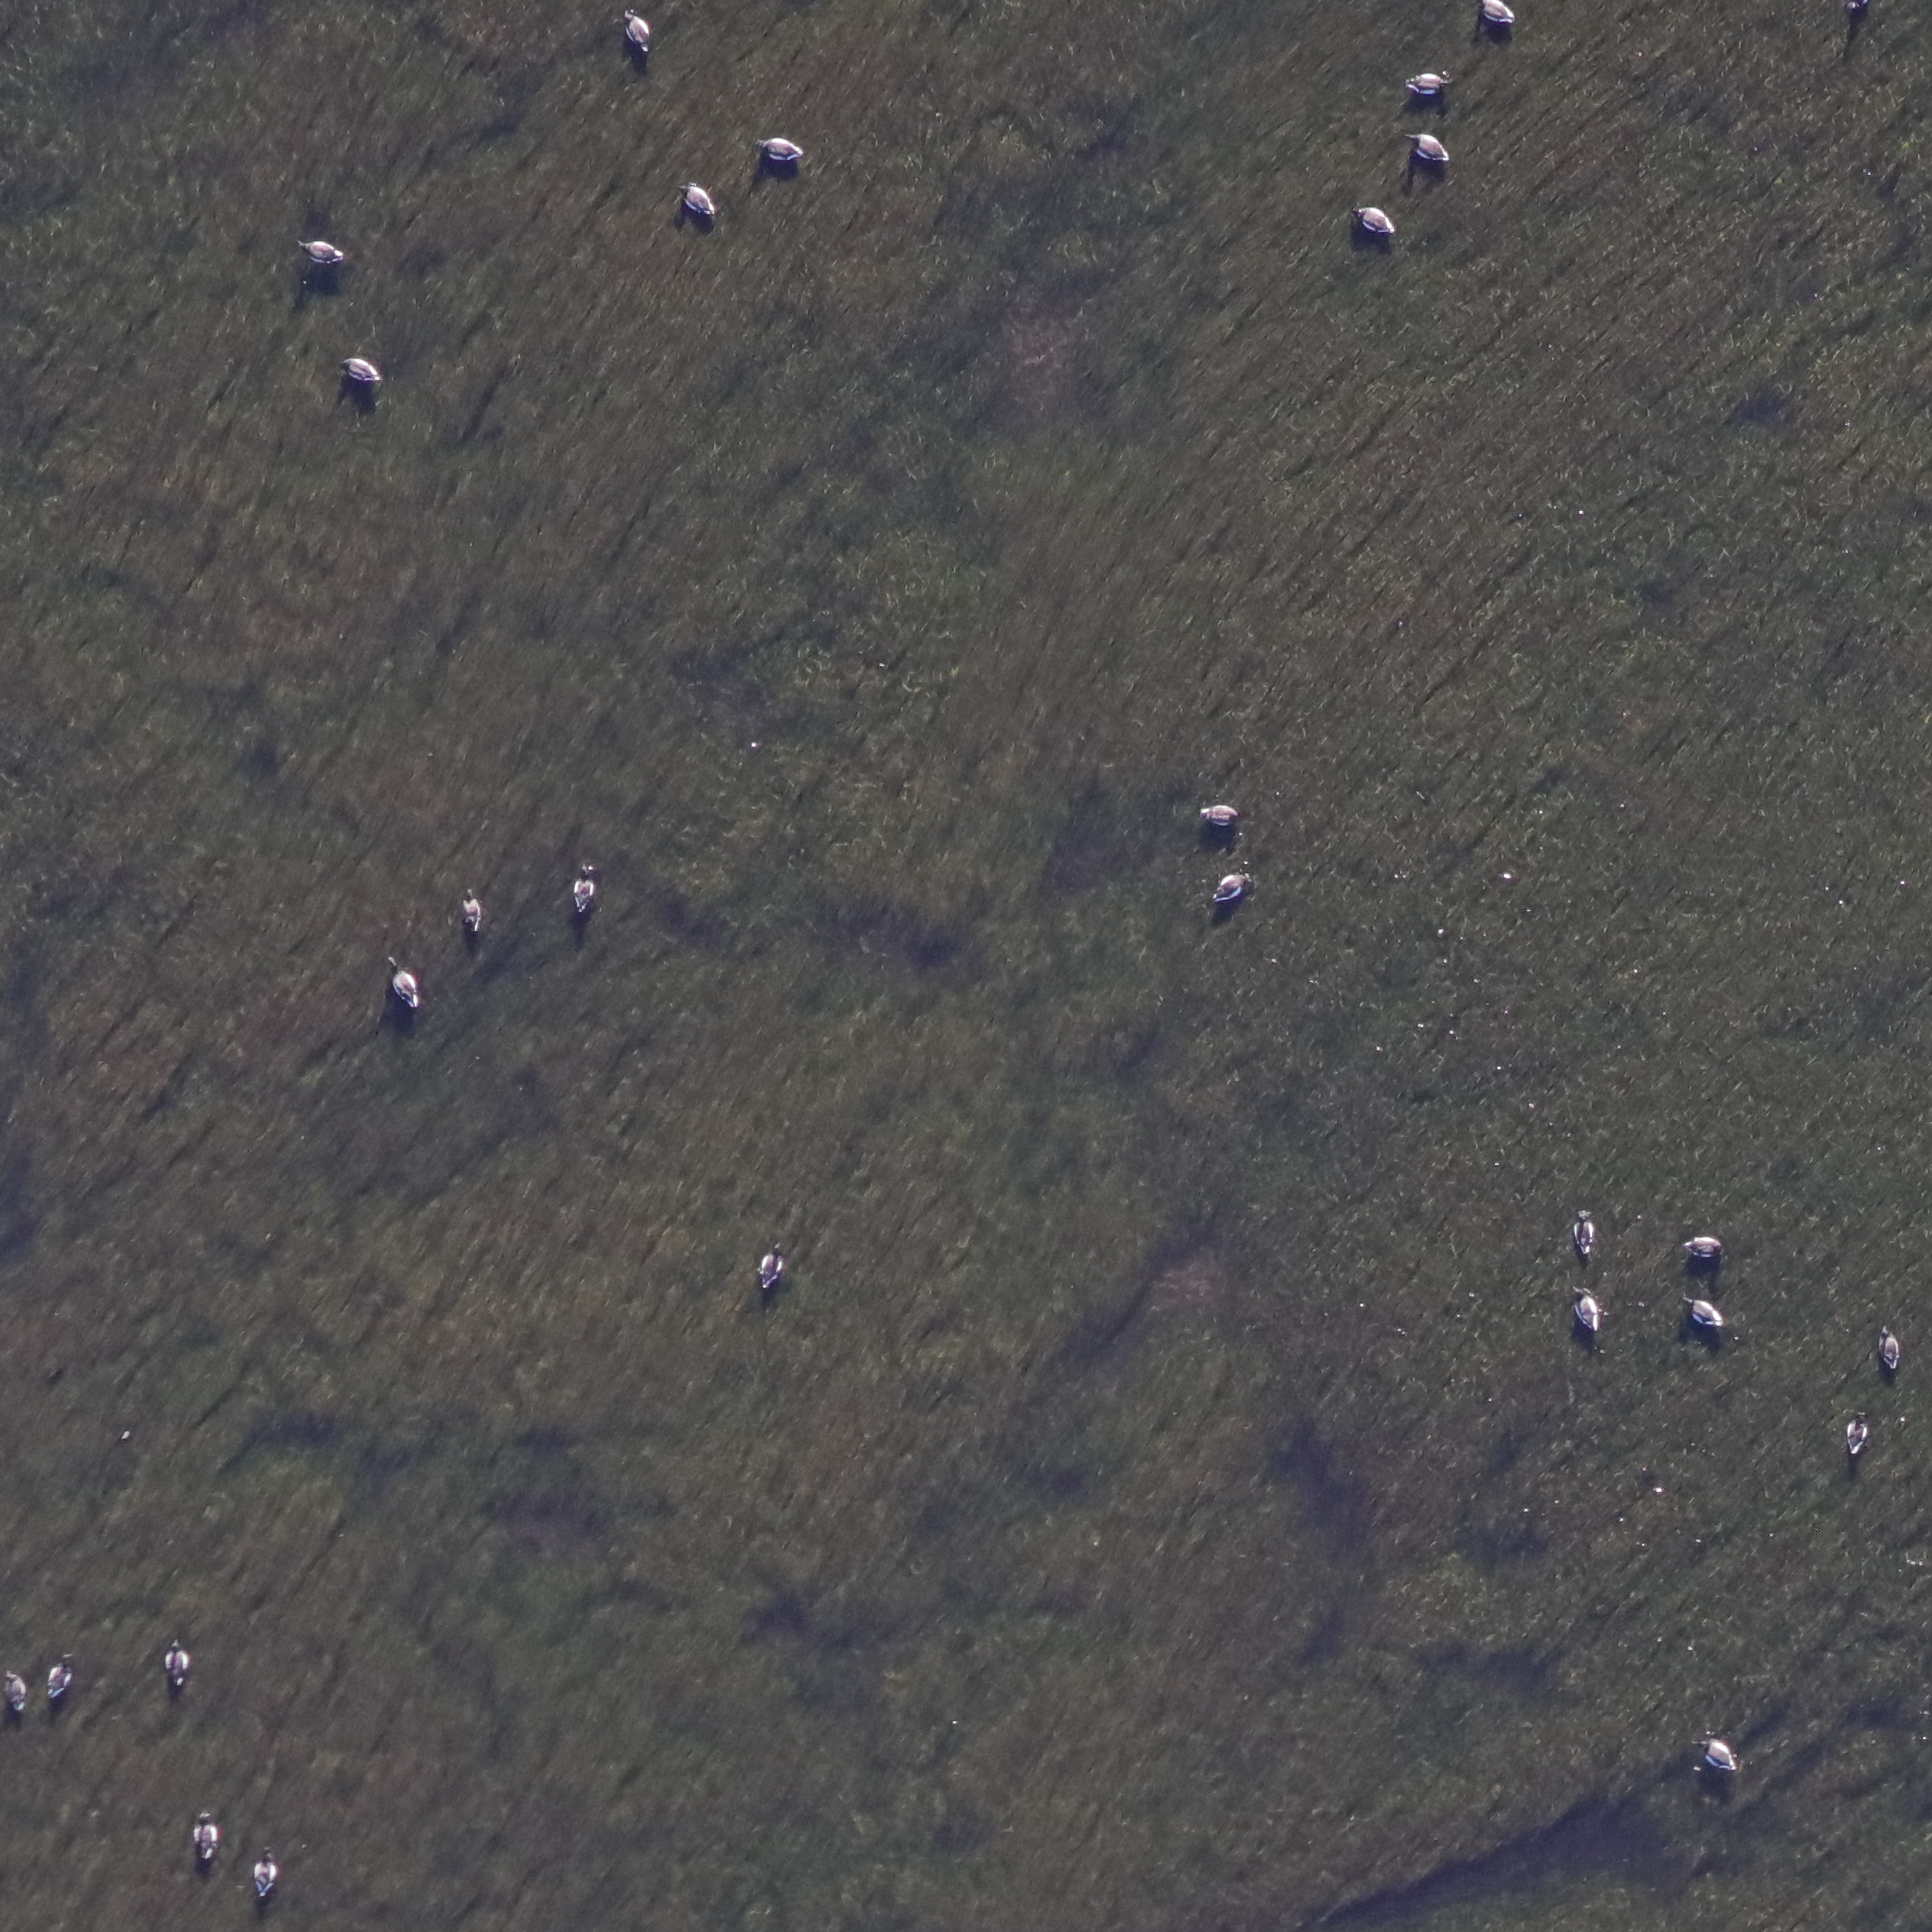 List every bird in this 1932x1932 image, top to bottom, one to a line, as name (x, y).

brant (1492, 10)
brant (637, 30)
brant (1428, 84)
brant (780, 149)
brant (1433, 150)
brant (697, 199)
brant (1375, 219)
brant (319, 252)
brant (360, 371)
brant (1221, 814)
brant (1231, 887)
brant (584, 890)
brant (471, 910)
brant (406, 984)
brant (1583, 1233)
brant (1705, 1248)
brant (772, 1265)
brant (1705, 1311)
brant (1587, 1312)
brant (1888, 1348)
brant (1855, 1434)
brant (177, 1664)
brant (60, 1678)
brant (18, 1690)
brant (1717, 1753)
brant (205, 1837)
brant (265, 1875)